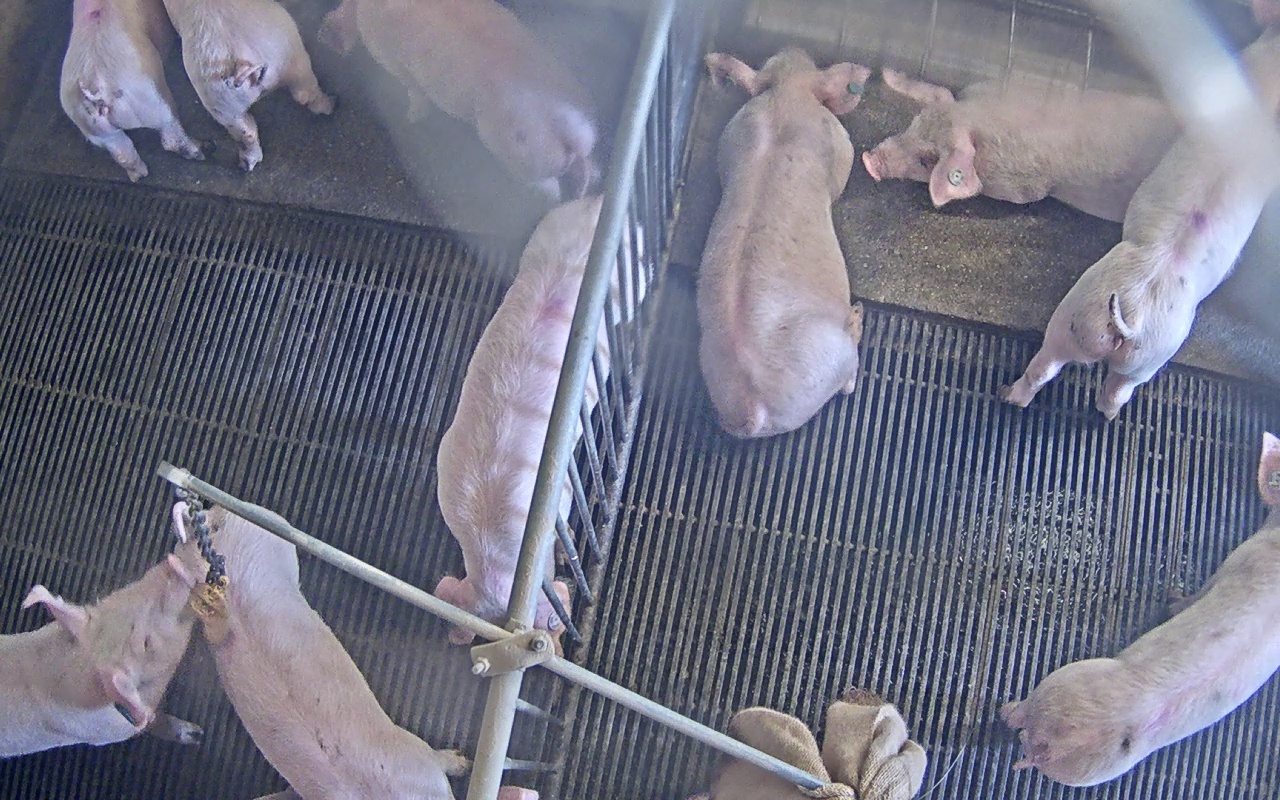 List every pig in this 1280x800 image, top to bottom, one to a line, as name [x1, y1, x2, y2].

pig [58, 0, 214, 182]
pig [163, 0, 338, 172]
pig [998, 1, 1279, 420]
pig [316, 2, 602, 208]
pig [696, 44, 871, 440]
pig [864, 63, 1184, 223]
pig [436, 198, 655, 658]
pig [998, 430, 1279, 786]
pig [173, 502, 474, 799]
pig [1, 551, 205, 758]